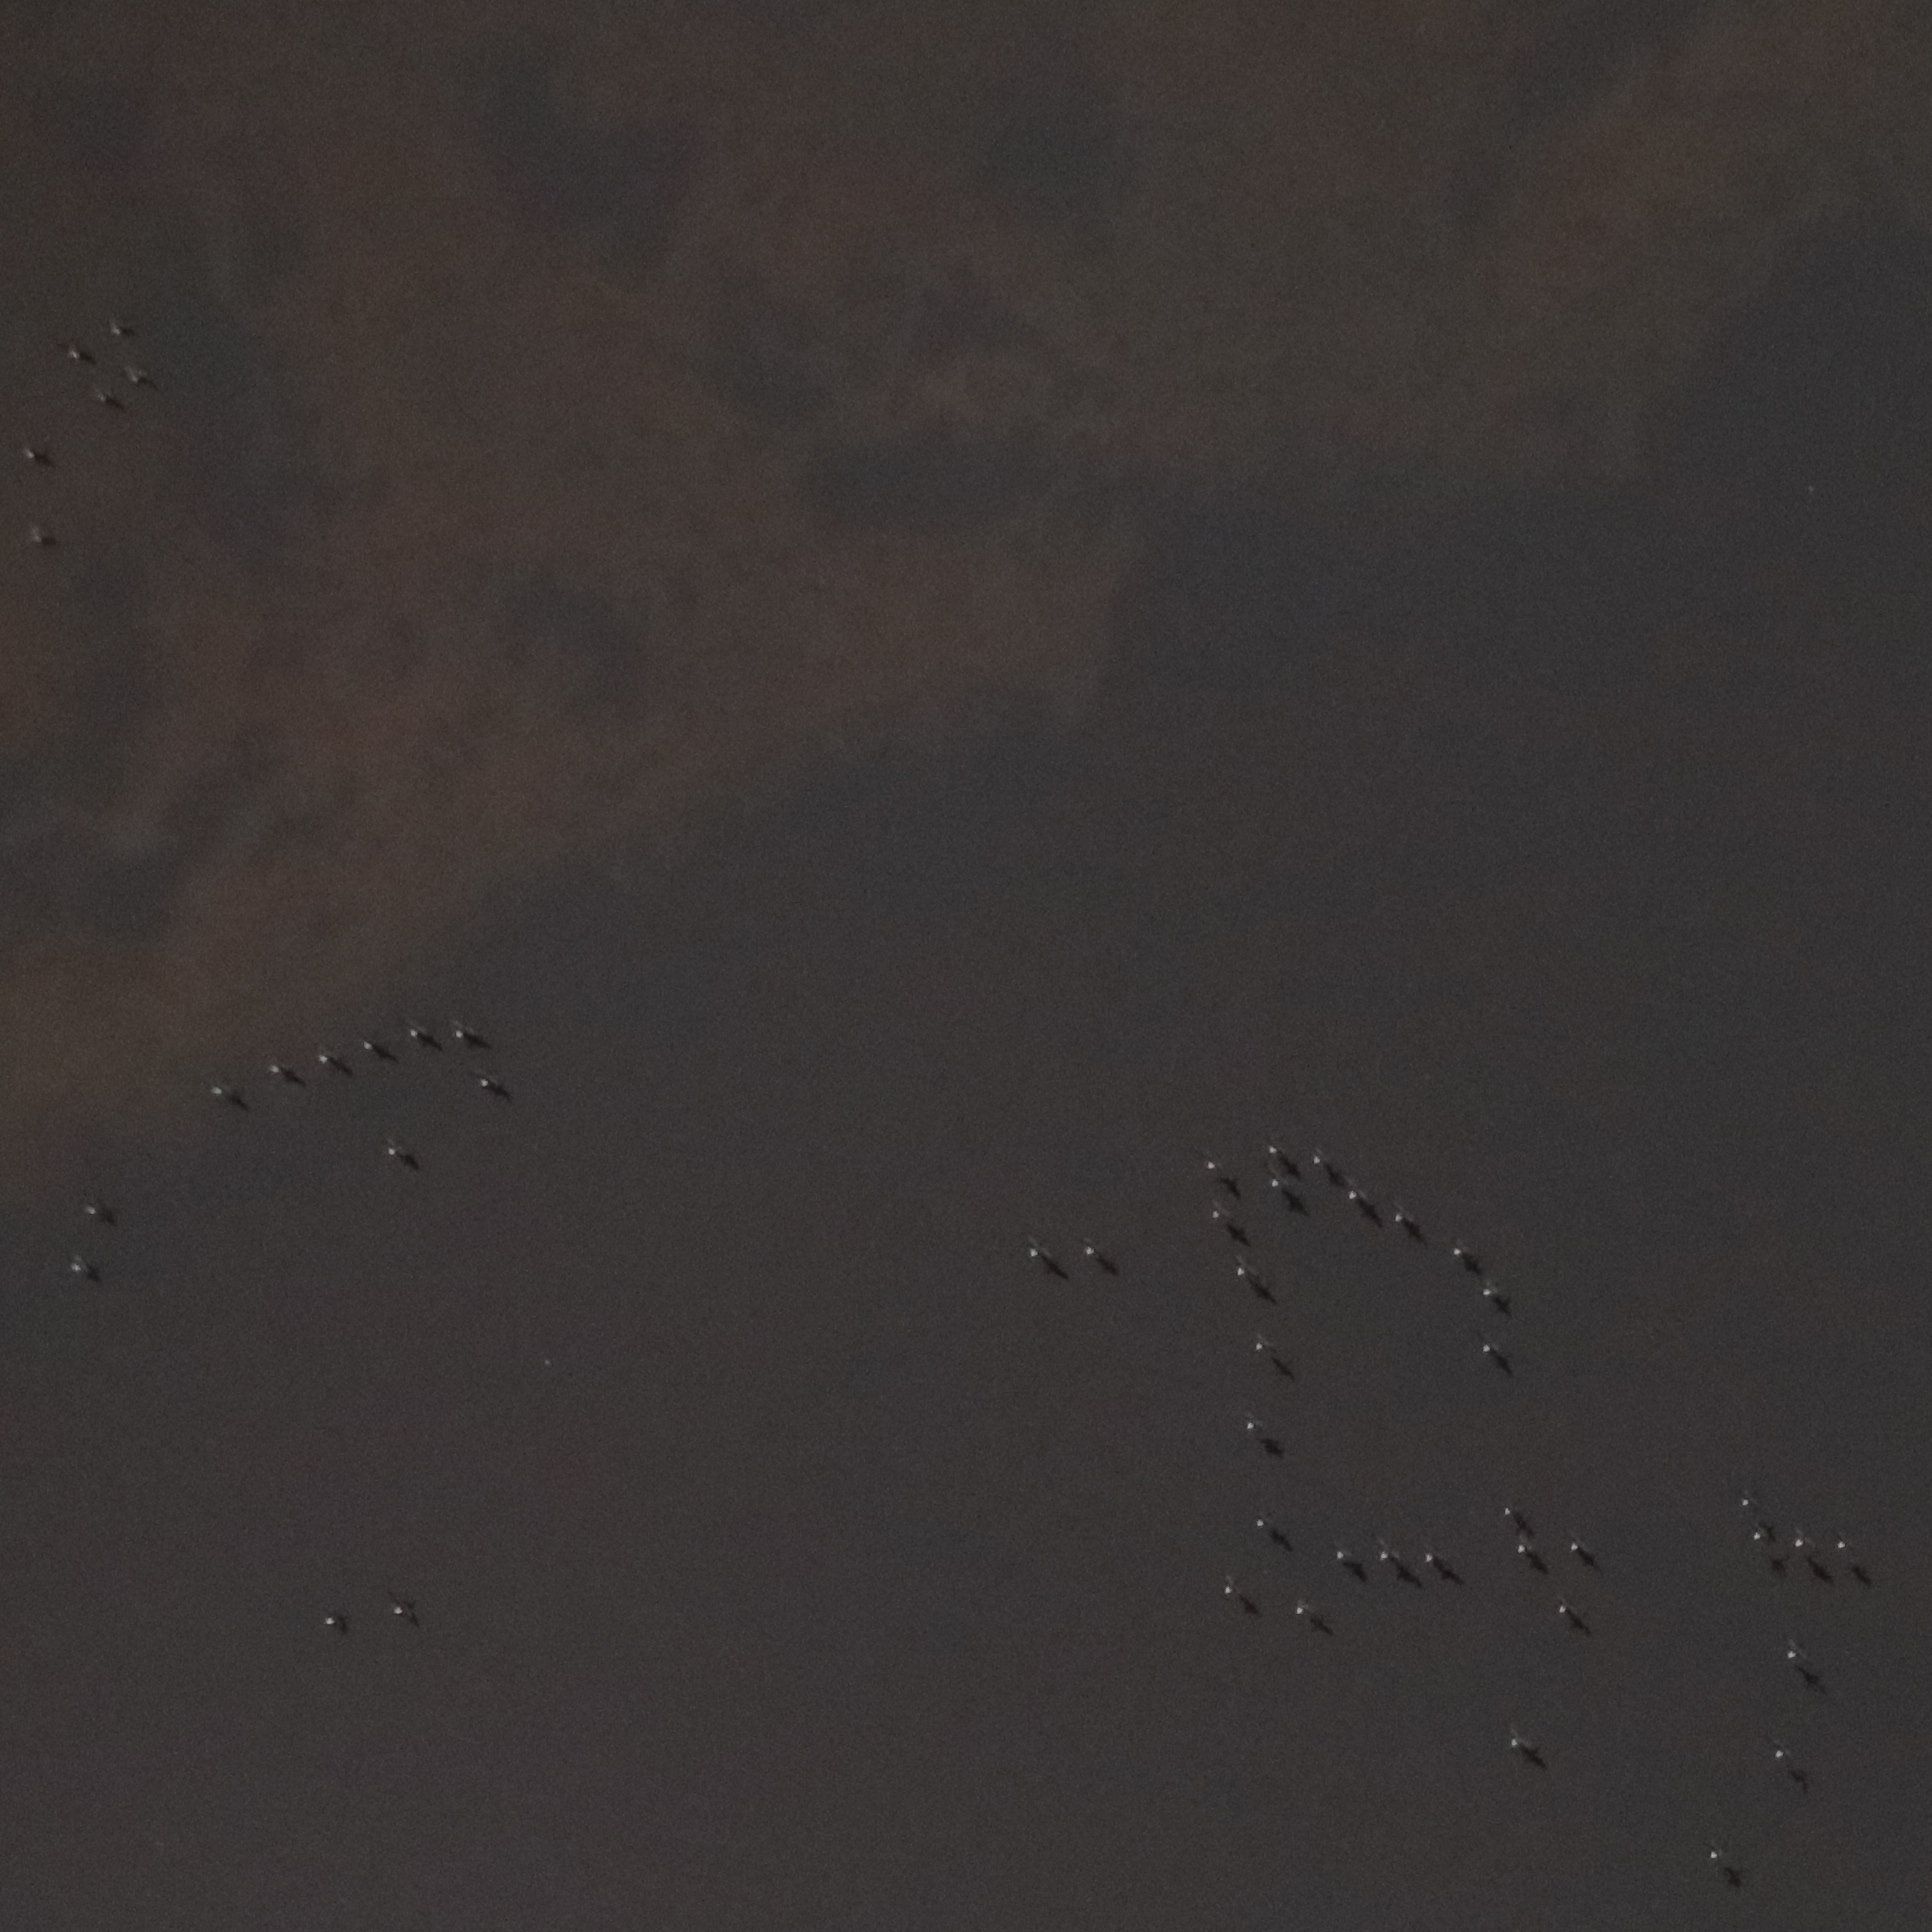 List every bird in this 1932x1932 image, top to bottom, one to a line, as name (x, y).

other bird (121, 331)
other bird (87, 350)
other bird (133, 379)
other bird (104, 396)
other bird (28, 449)
other bird (37, 528)
brant (419, 1031)
brant (463, 1031)
brant (368, 1042)
brant (328, 1059)
brant (288, 1066)
brant (480, 1083)
brant (224, 1098)
brant (1270, 1151)
brant (396, 1160)
brant (1319, 1160)
brant (1224, 1161)
brant (1277, 1190)
brant (1353, 1195)
brant (1221, 1212)
brant (91, 1213)
brant (1411, 1220)
brant (1084, 1242)
brant (1462, 1251)
brant (1032, 1252)
brant (82, 1272)
brant (1259, 1274)
brant (1501, 1281)
brant (1502, 1334)
brant (1266, 1345)
brant (1251, 1423)
brant (1758, 1497)
brant (1515, 1516)
brant (1268, 1531)
brant (1771, 1536)
brant (1814, 1538)
brant (1847, 1546)
brant (1592, 1548)
brant (1386, 1550)
brant (1540, 1550)
brant (1428, 1560)
brant (1345, 1562)
brant (1236, 1589)
brant (410, 1606)
brant (340, 1614)
brant (1306, 1614)
brant (1581, 1616)
brant (1799, 1649)
brant (1535, 1743)
brant (1787, 1745)
brant (1729, 1849)